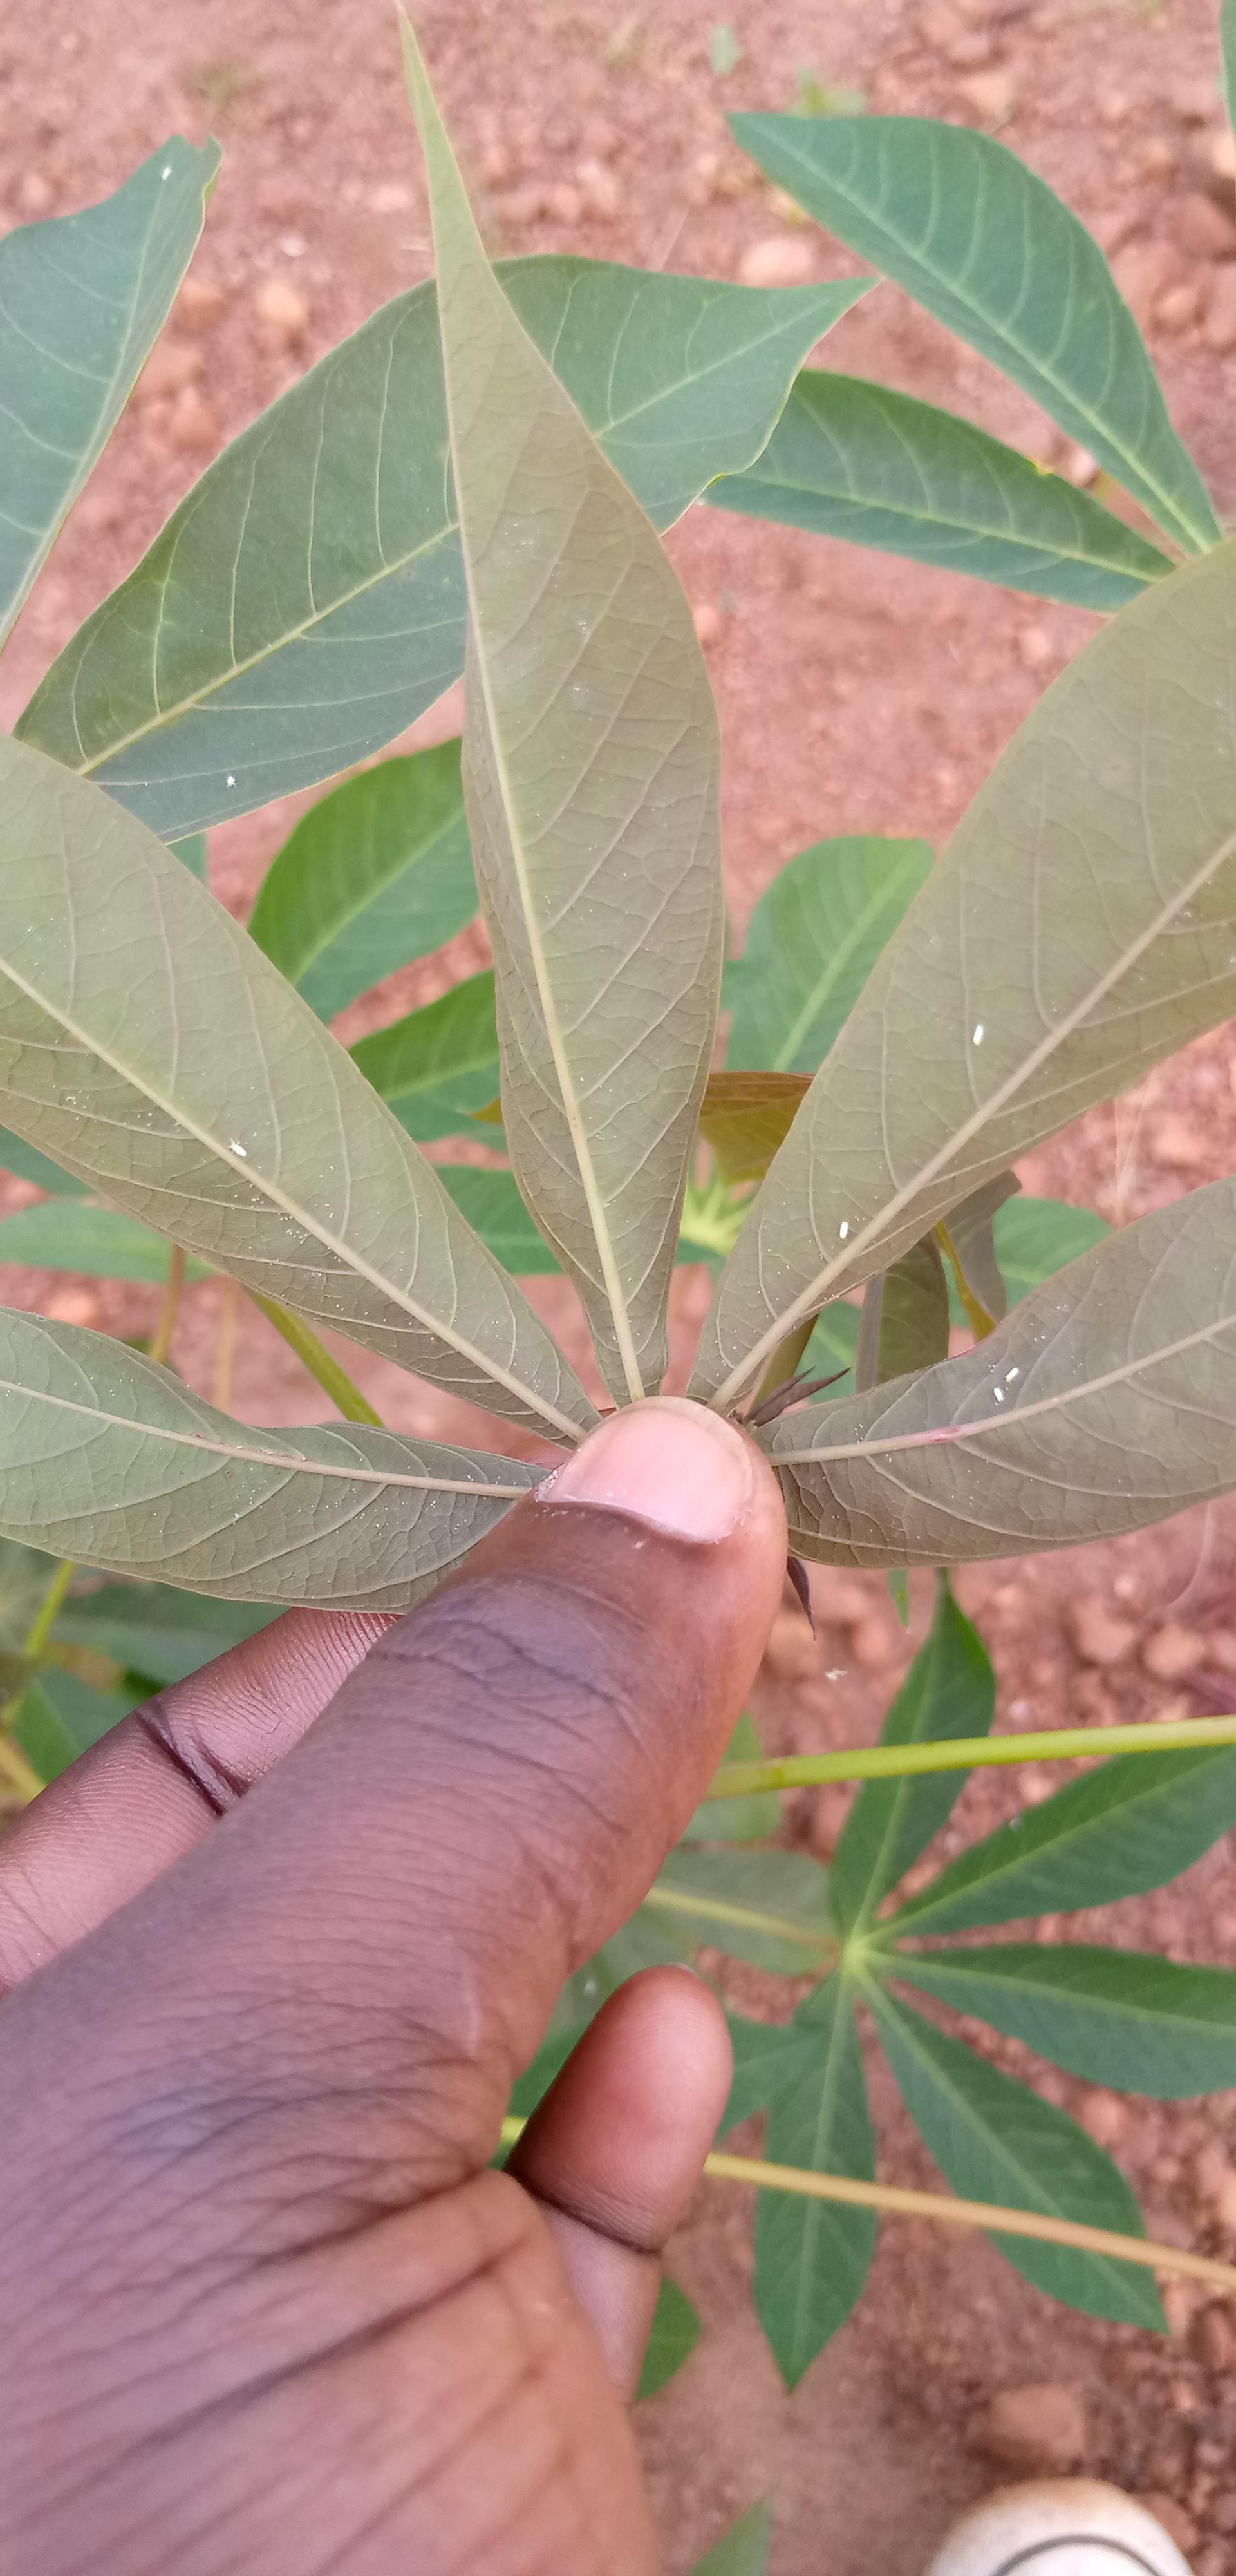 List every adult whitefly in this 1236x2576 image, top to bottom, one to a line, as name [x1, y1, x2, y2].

whitefly [225, 773, 238, 791]
whitefly [971, 1023, 988, 1047]
whitefly [228, 1139, 248, 1158]
whitefly [836, 1218, 853, 1242]
whitefly [1004, 1365, 1020, 1383]
whitefly [991, 1385, 1006, 1405]